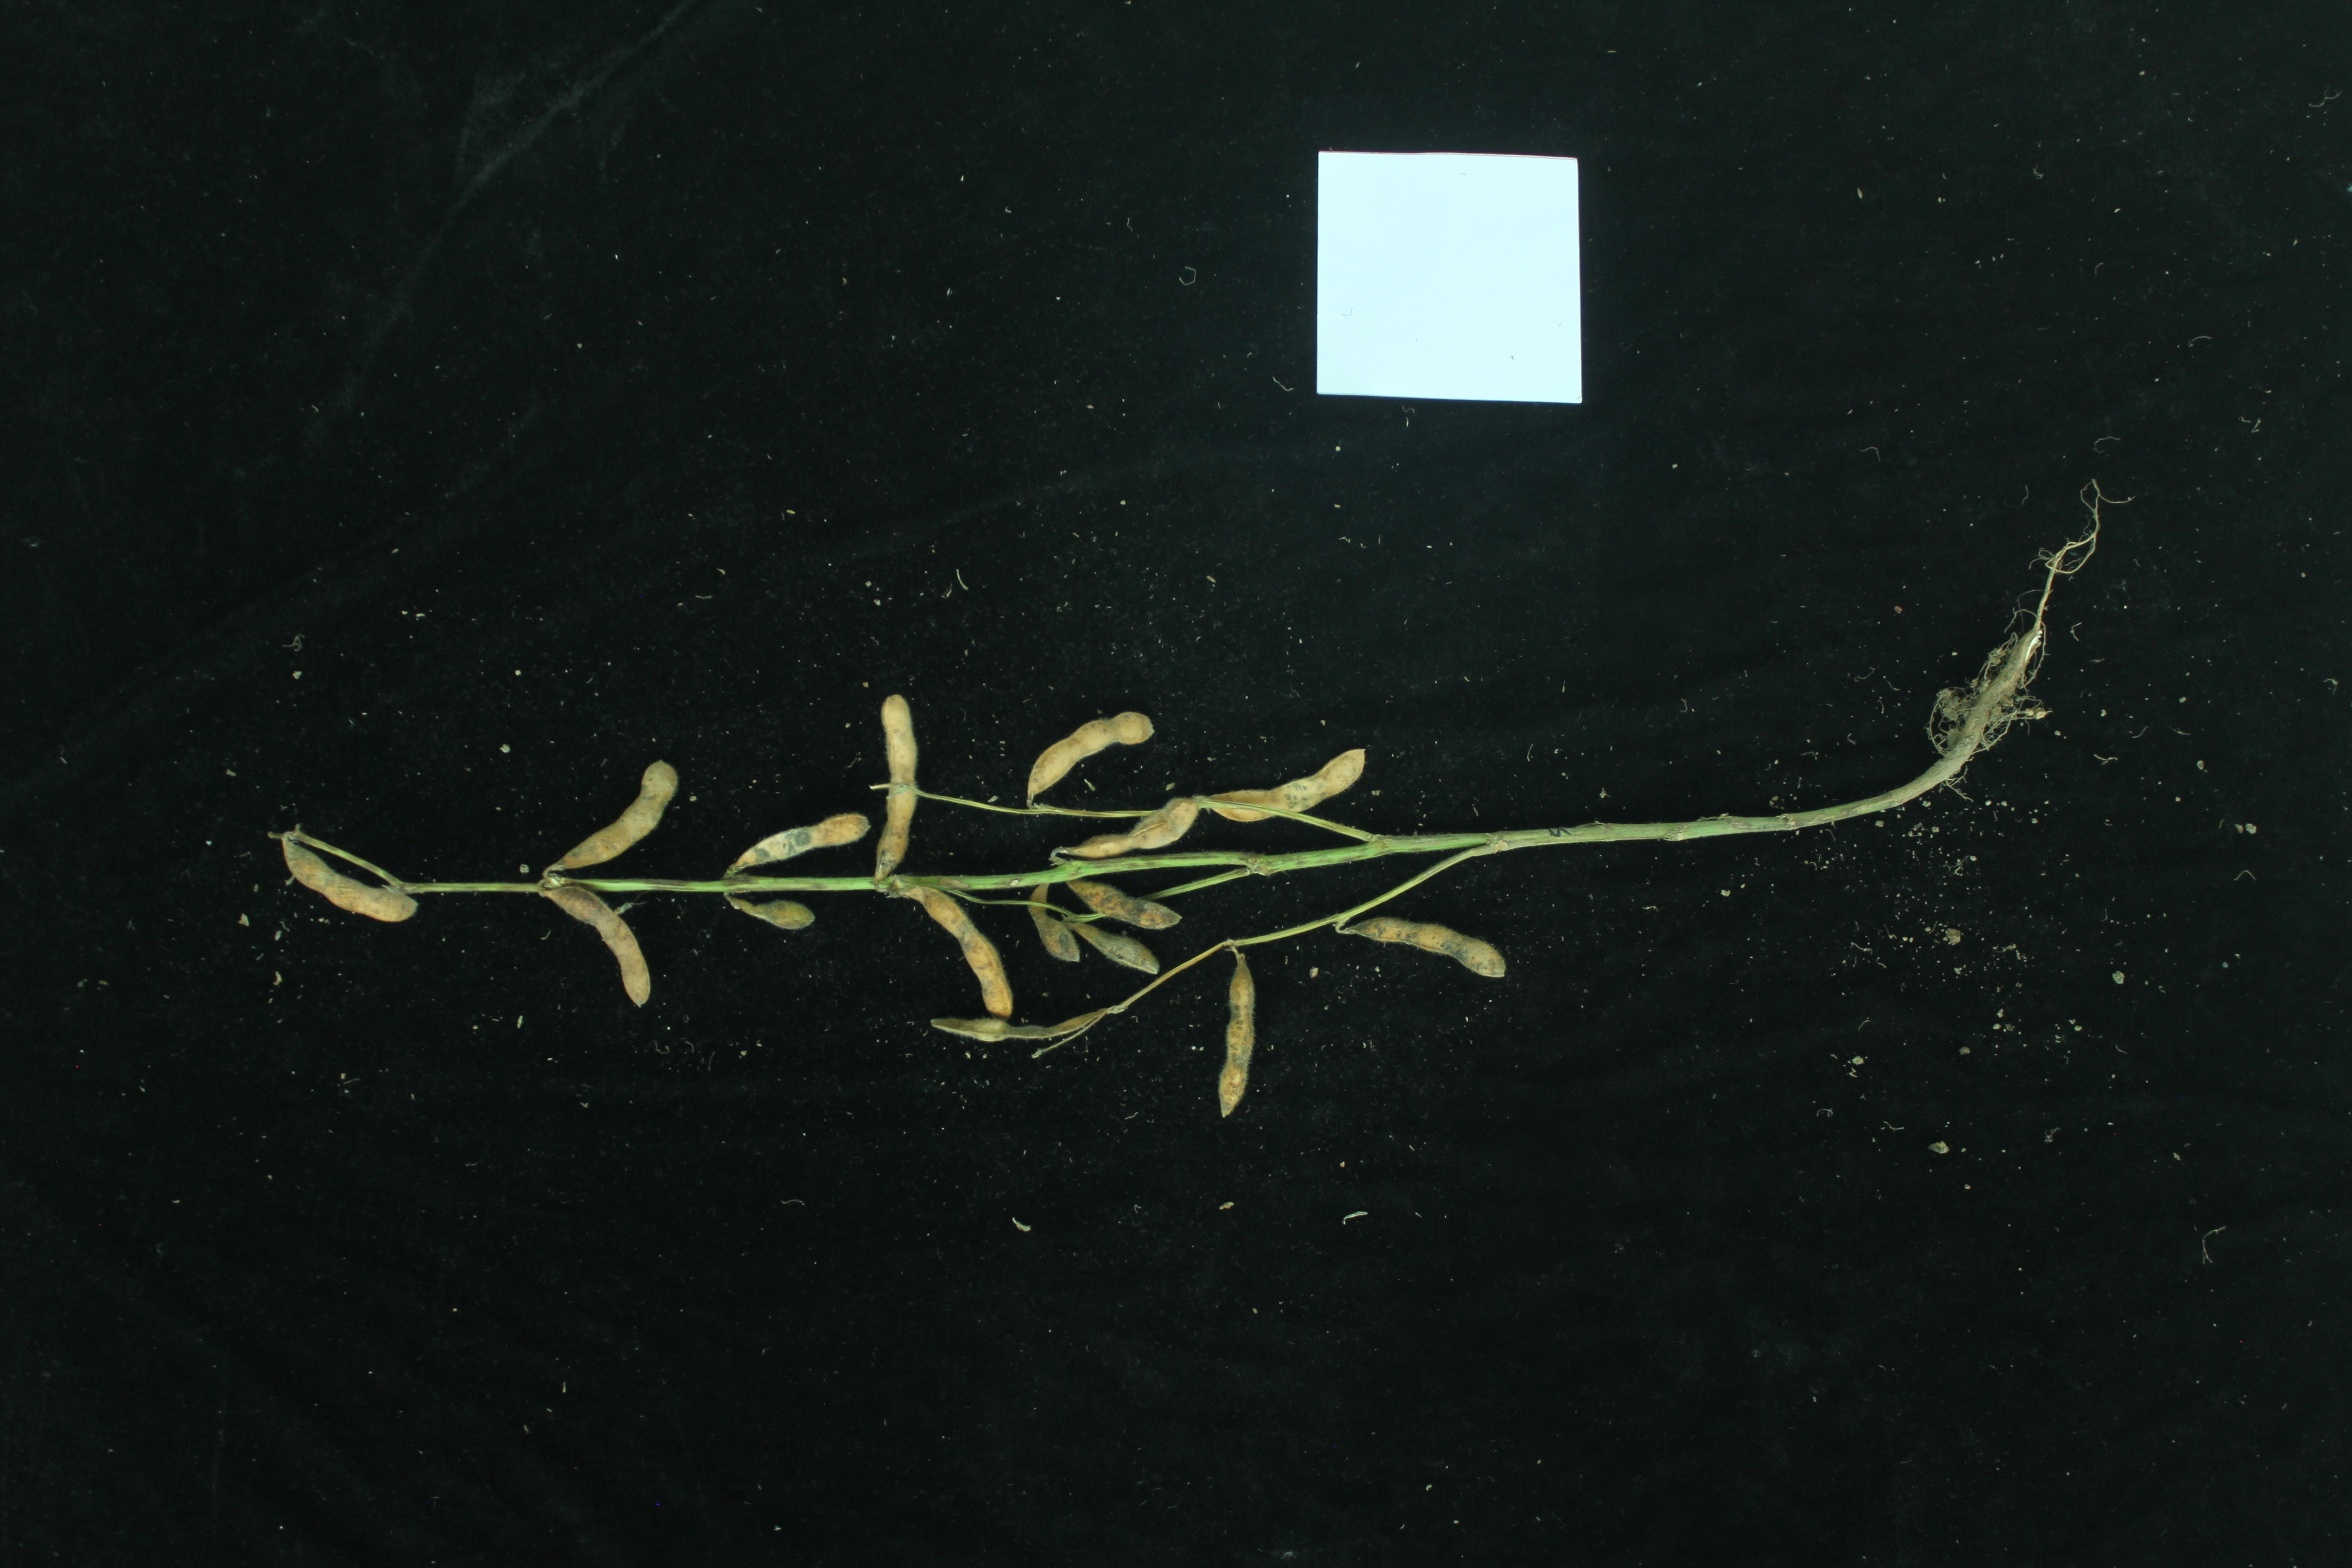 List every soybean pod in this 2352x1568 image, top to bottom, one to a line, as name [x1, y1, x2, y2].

soybean pod [874, 696, 918, 882]
soybean pod [1028, 713, 1155, 800]
soybean pod [1201, 750, 1365, 822]
soybean pod [544, 760, 677, 879]
soybean pod [1055, 799, 1199, 861]
soybean pod [729, 816, 870, 875]
soybean pod [280, 841, 419, 924]
soybean pod [1064, 881, 1182, 931]
soybean pod [1027, 882, 1079, 961]
soybean pod [541, 885, 650, 1008]
soybean pod [893, 886, 1013, 1019]
soybean pod [724, 894, 814, 931]
soybean pod [1344, 919, 1505, 978]
soybean pod [1060, 921, 1159, 975]
soybean pod [1218, 956, 1256, 1117]
soybean pod [930, 1014, 1102, 1041]